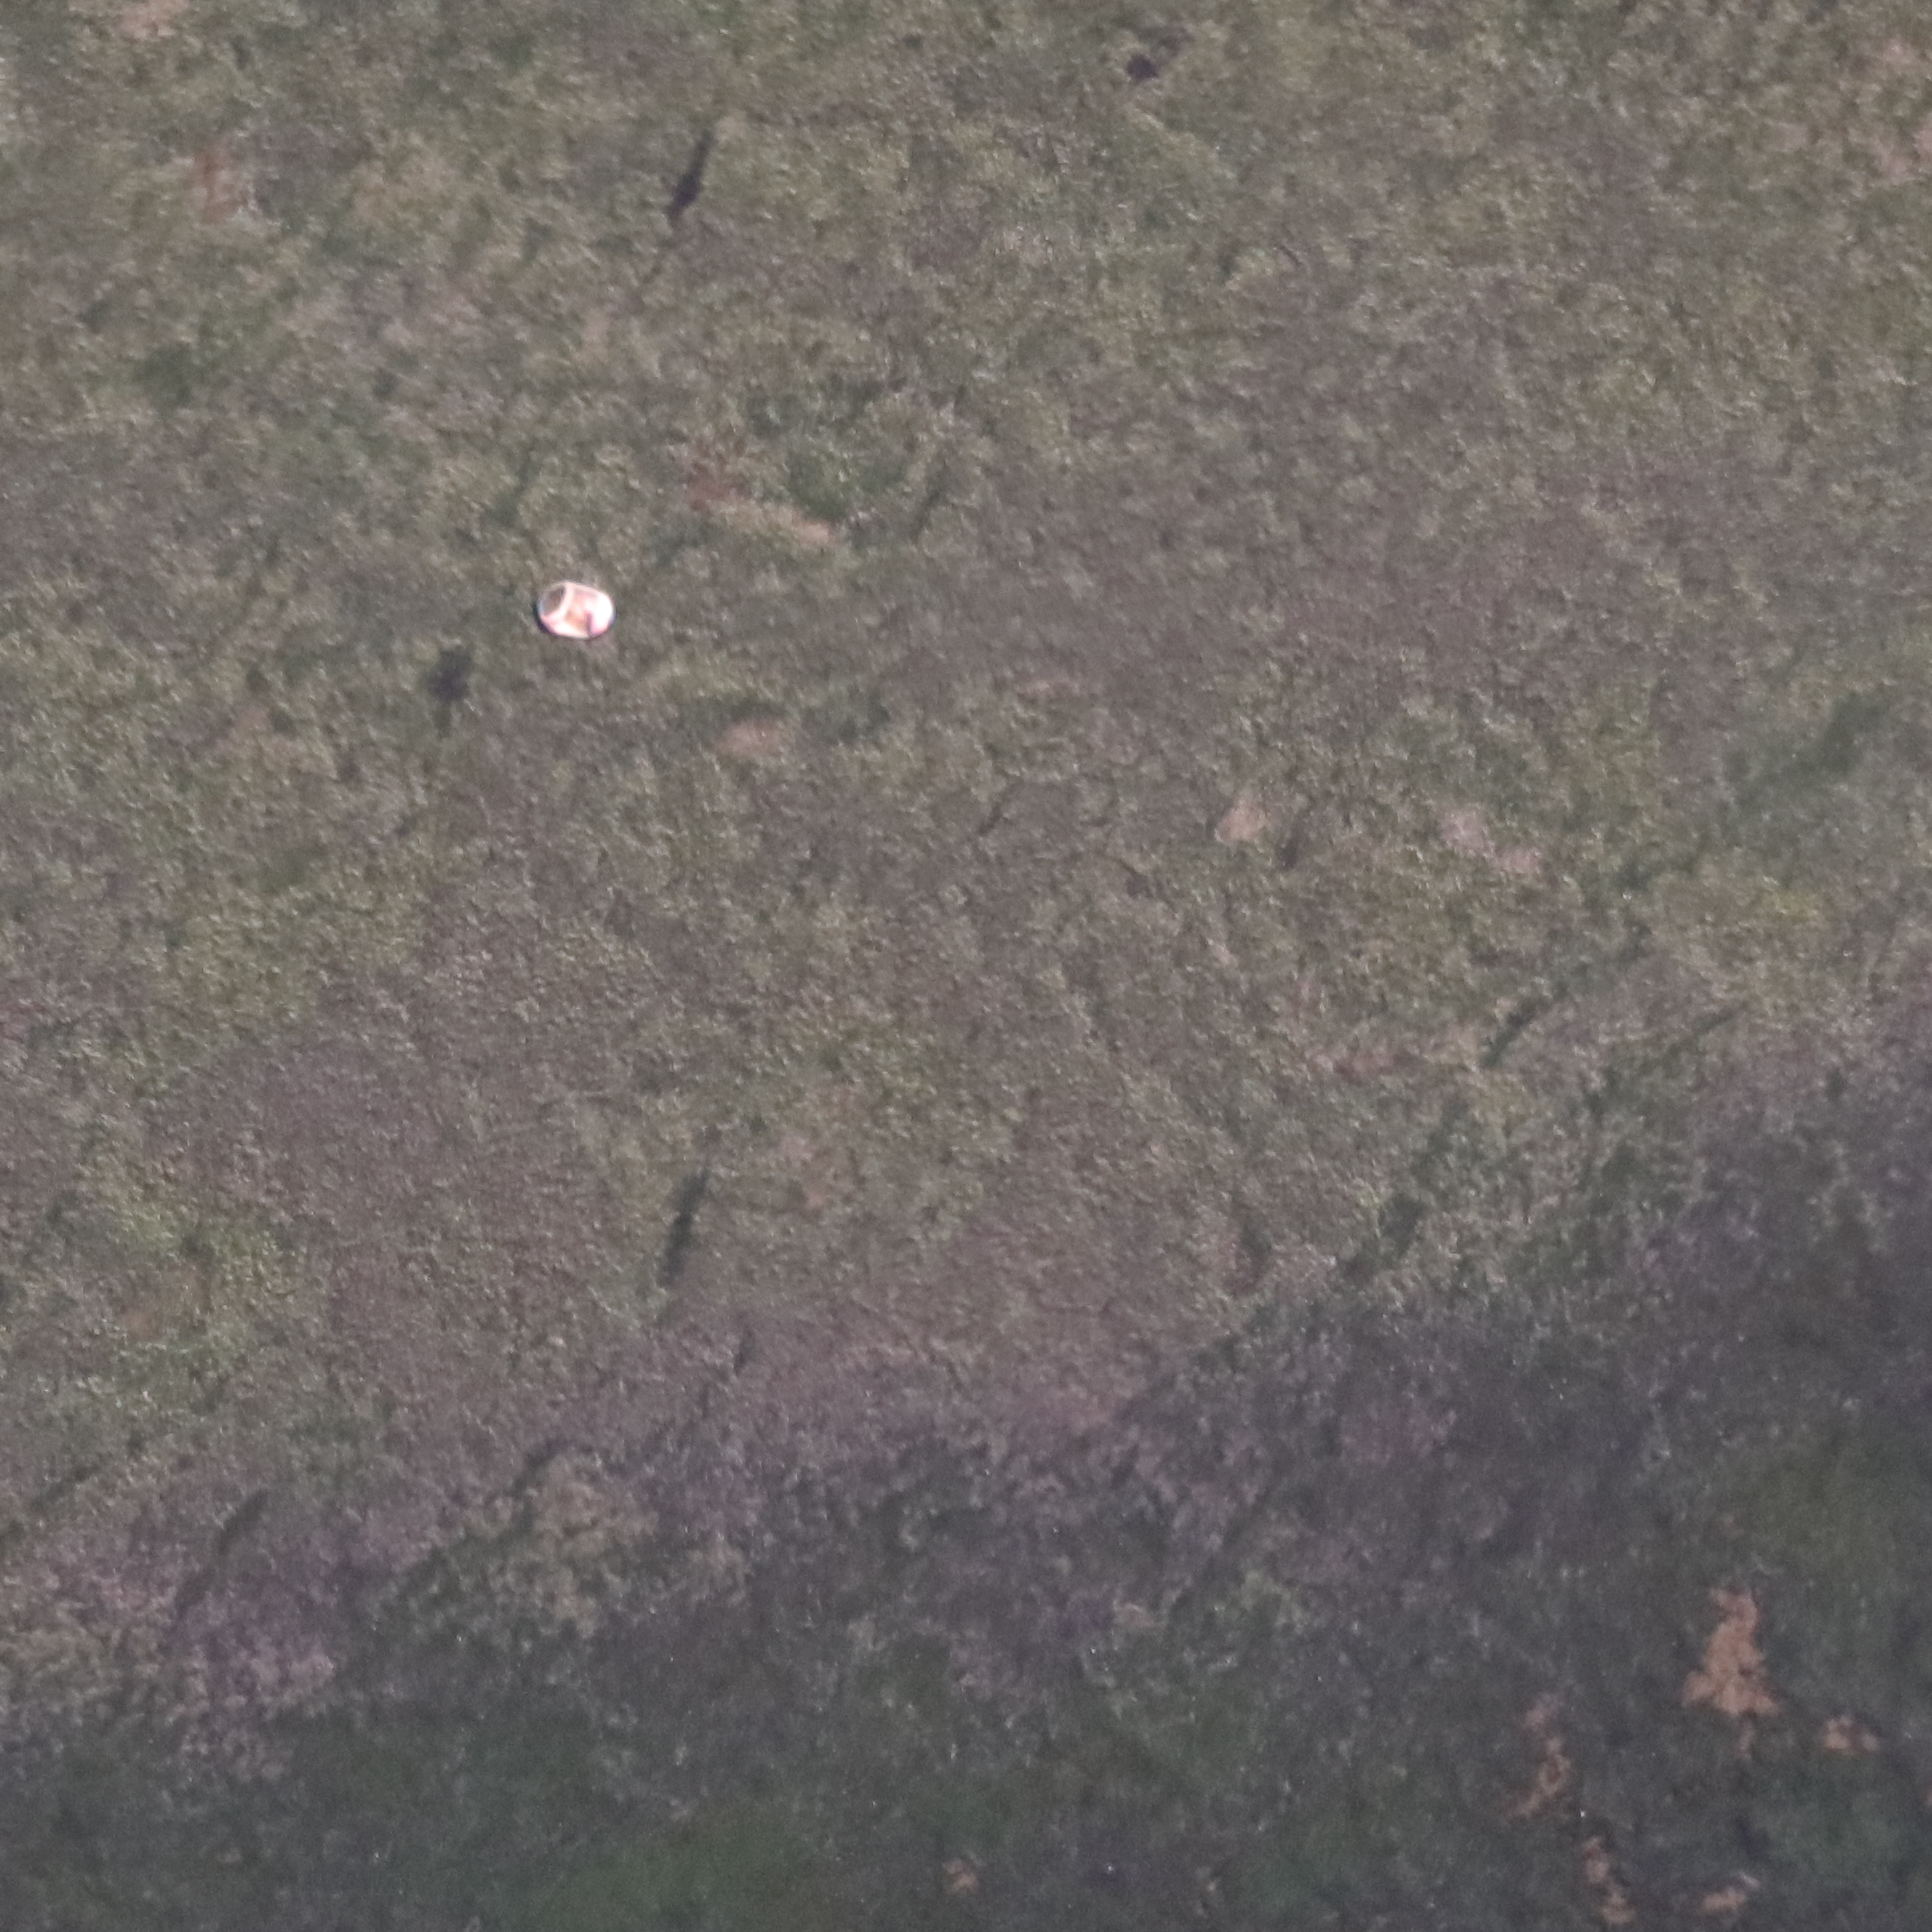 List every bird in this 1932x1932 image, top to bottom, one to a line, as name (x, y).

None